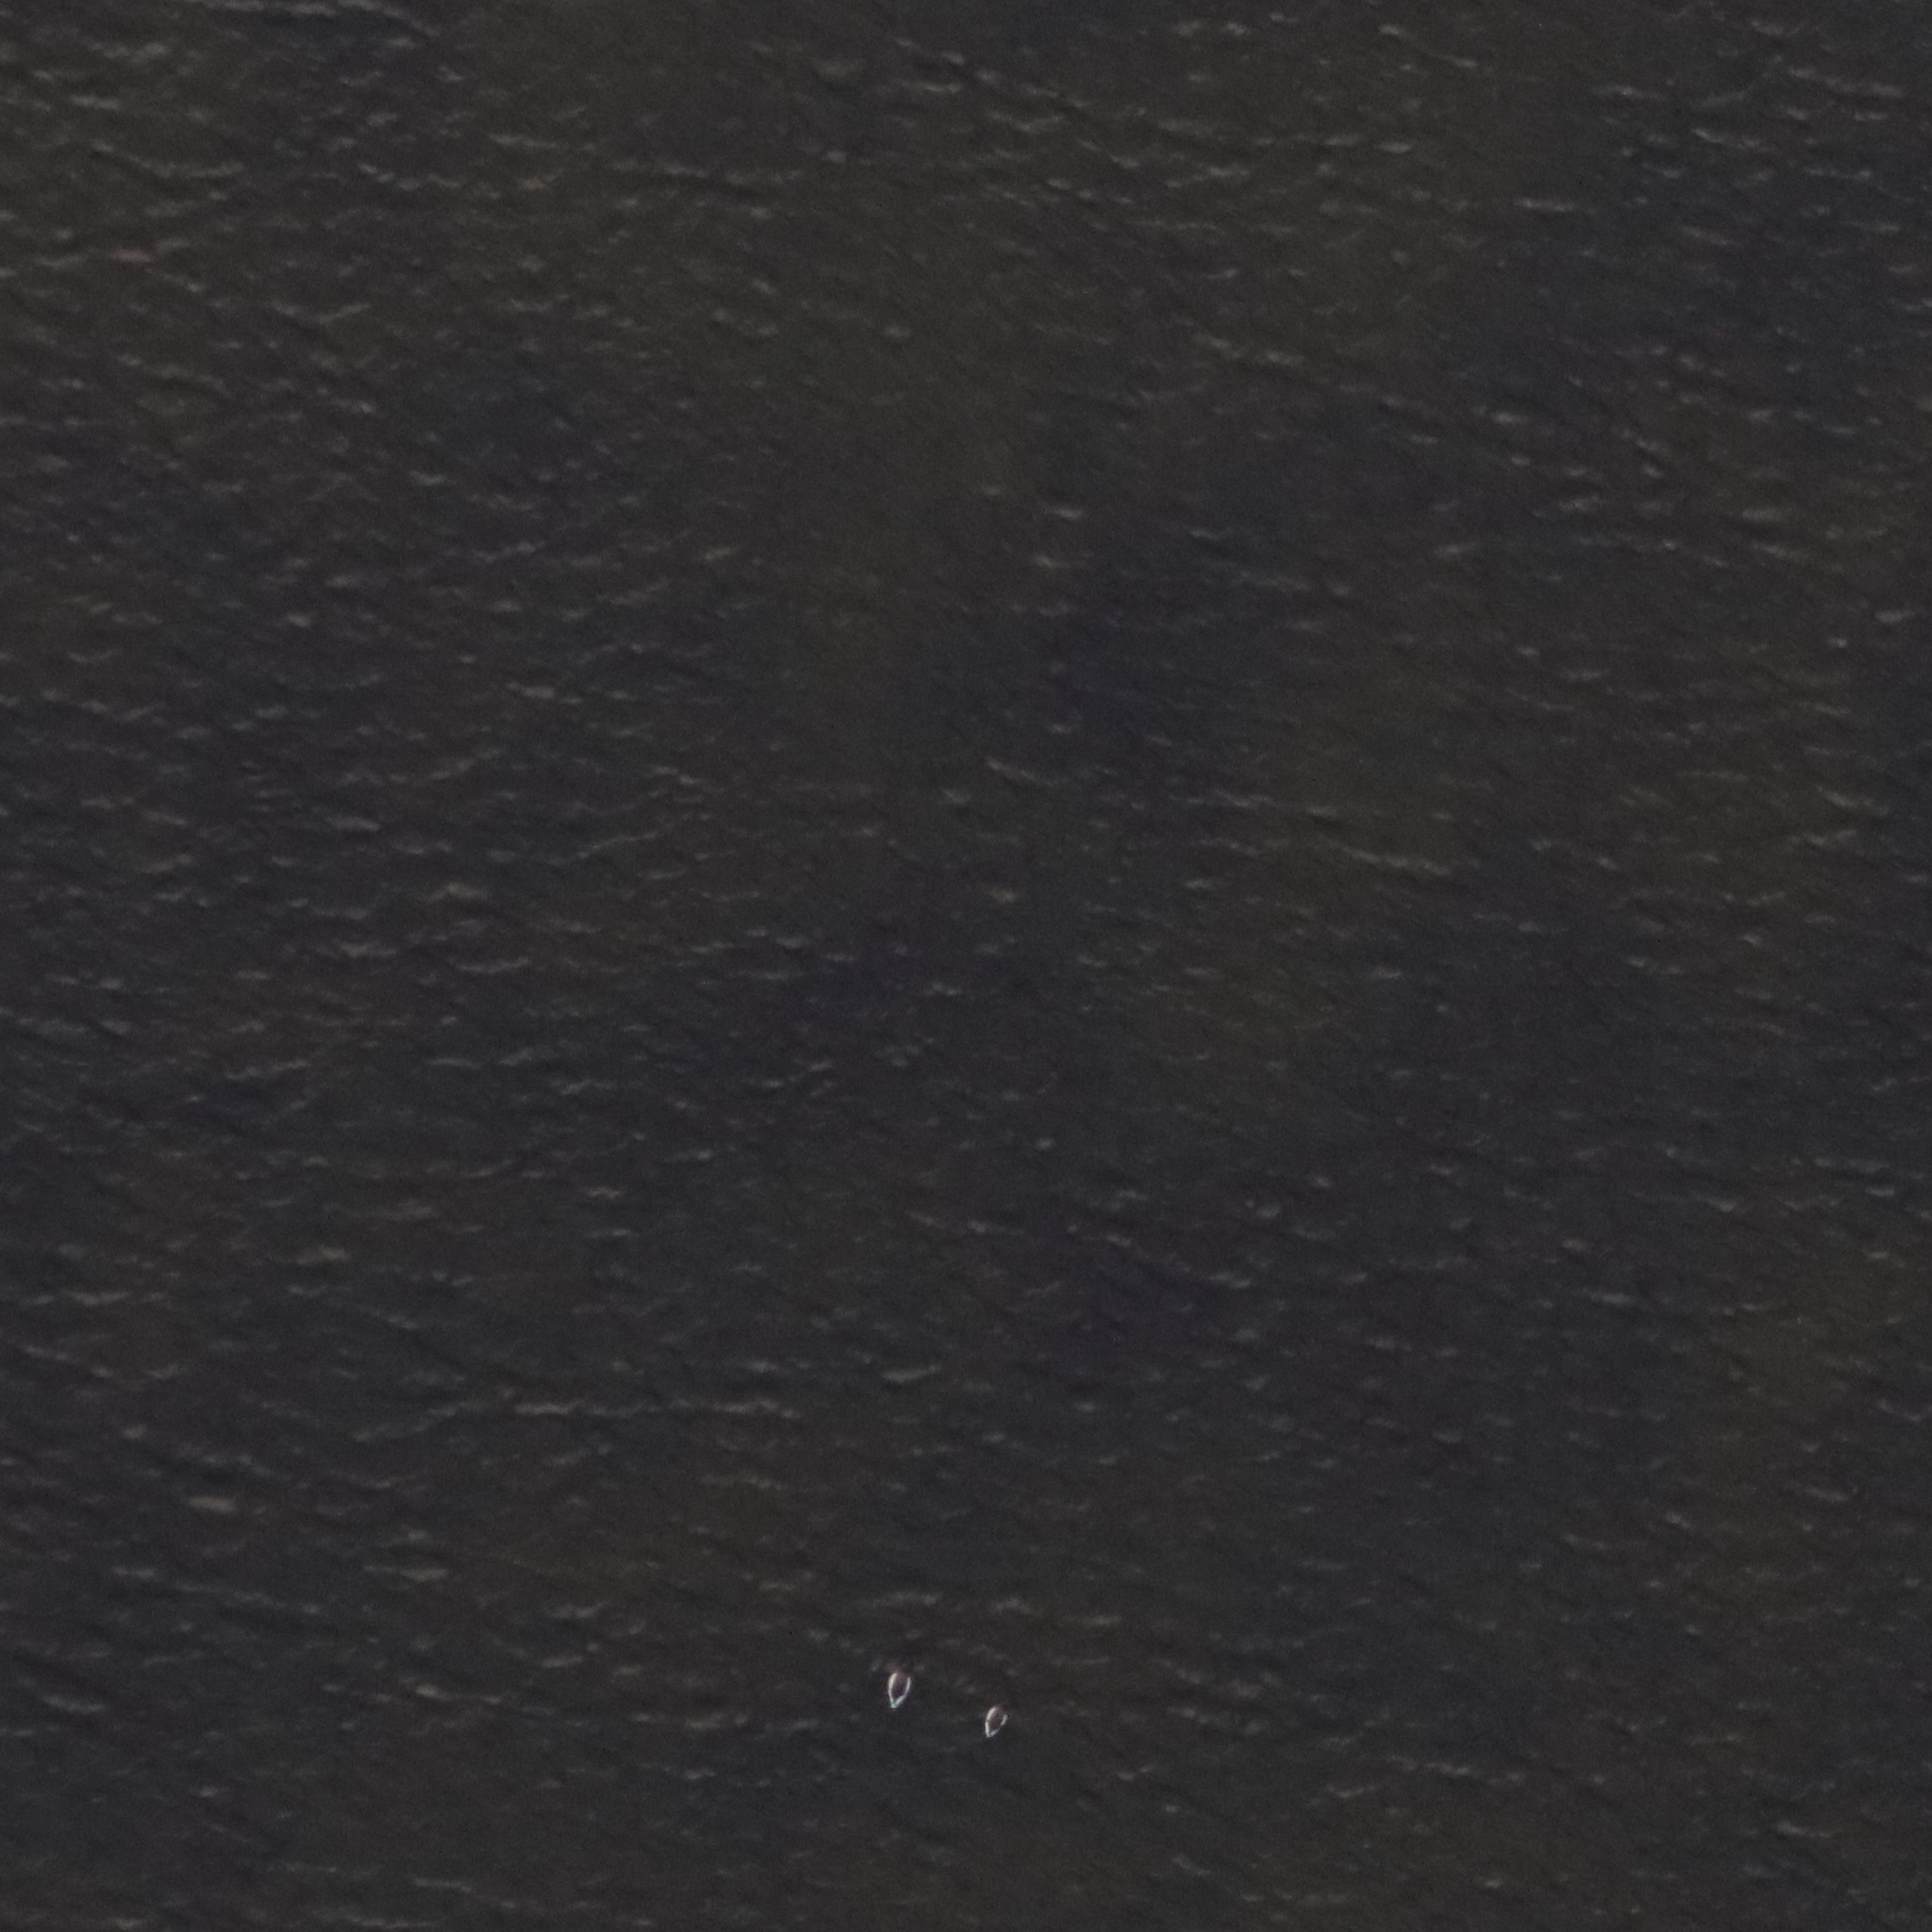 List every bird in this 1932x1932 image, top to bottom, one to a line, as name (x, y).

brant (899, 1686)
brant (995, 1720)